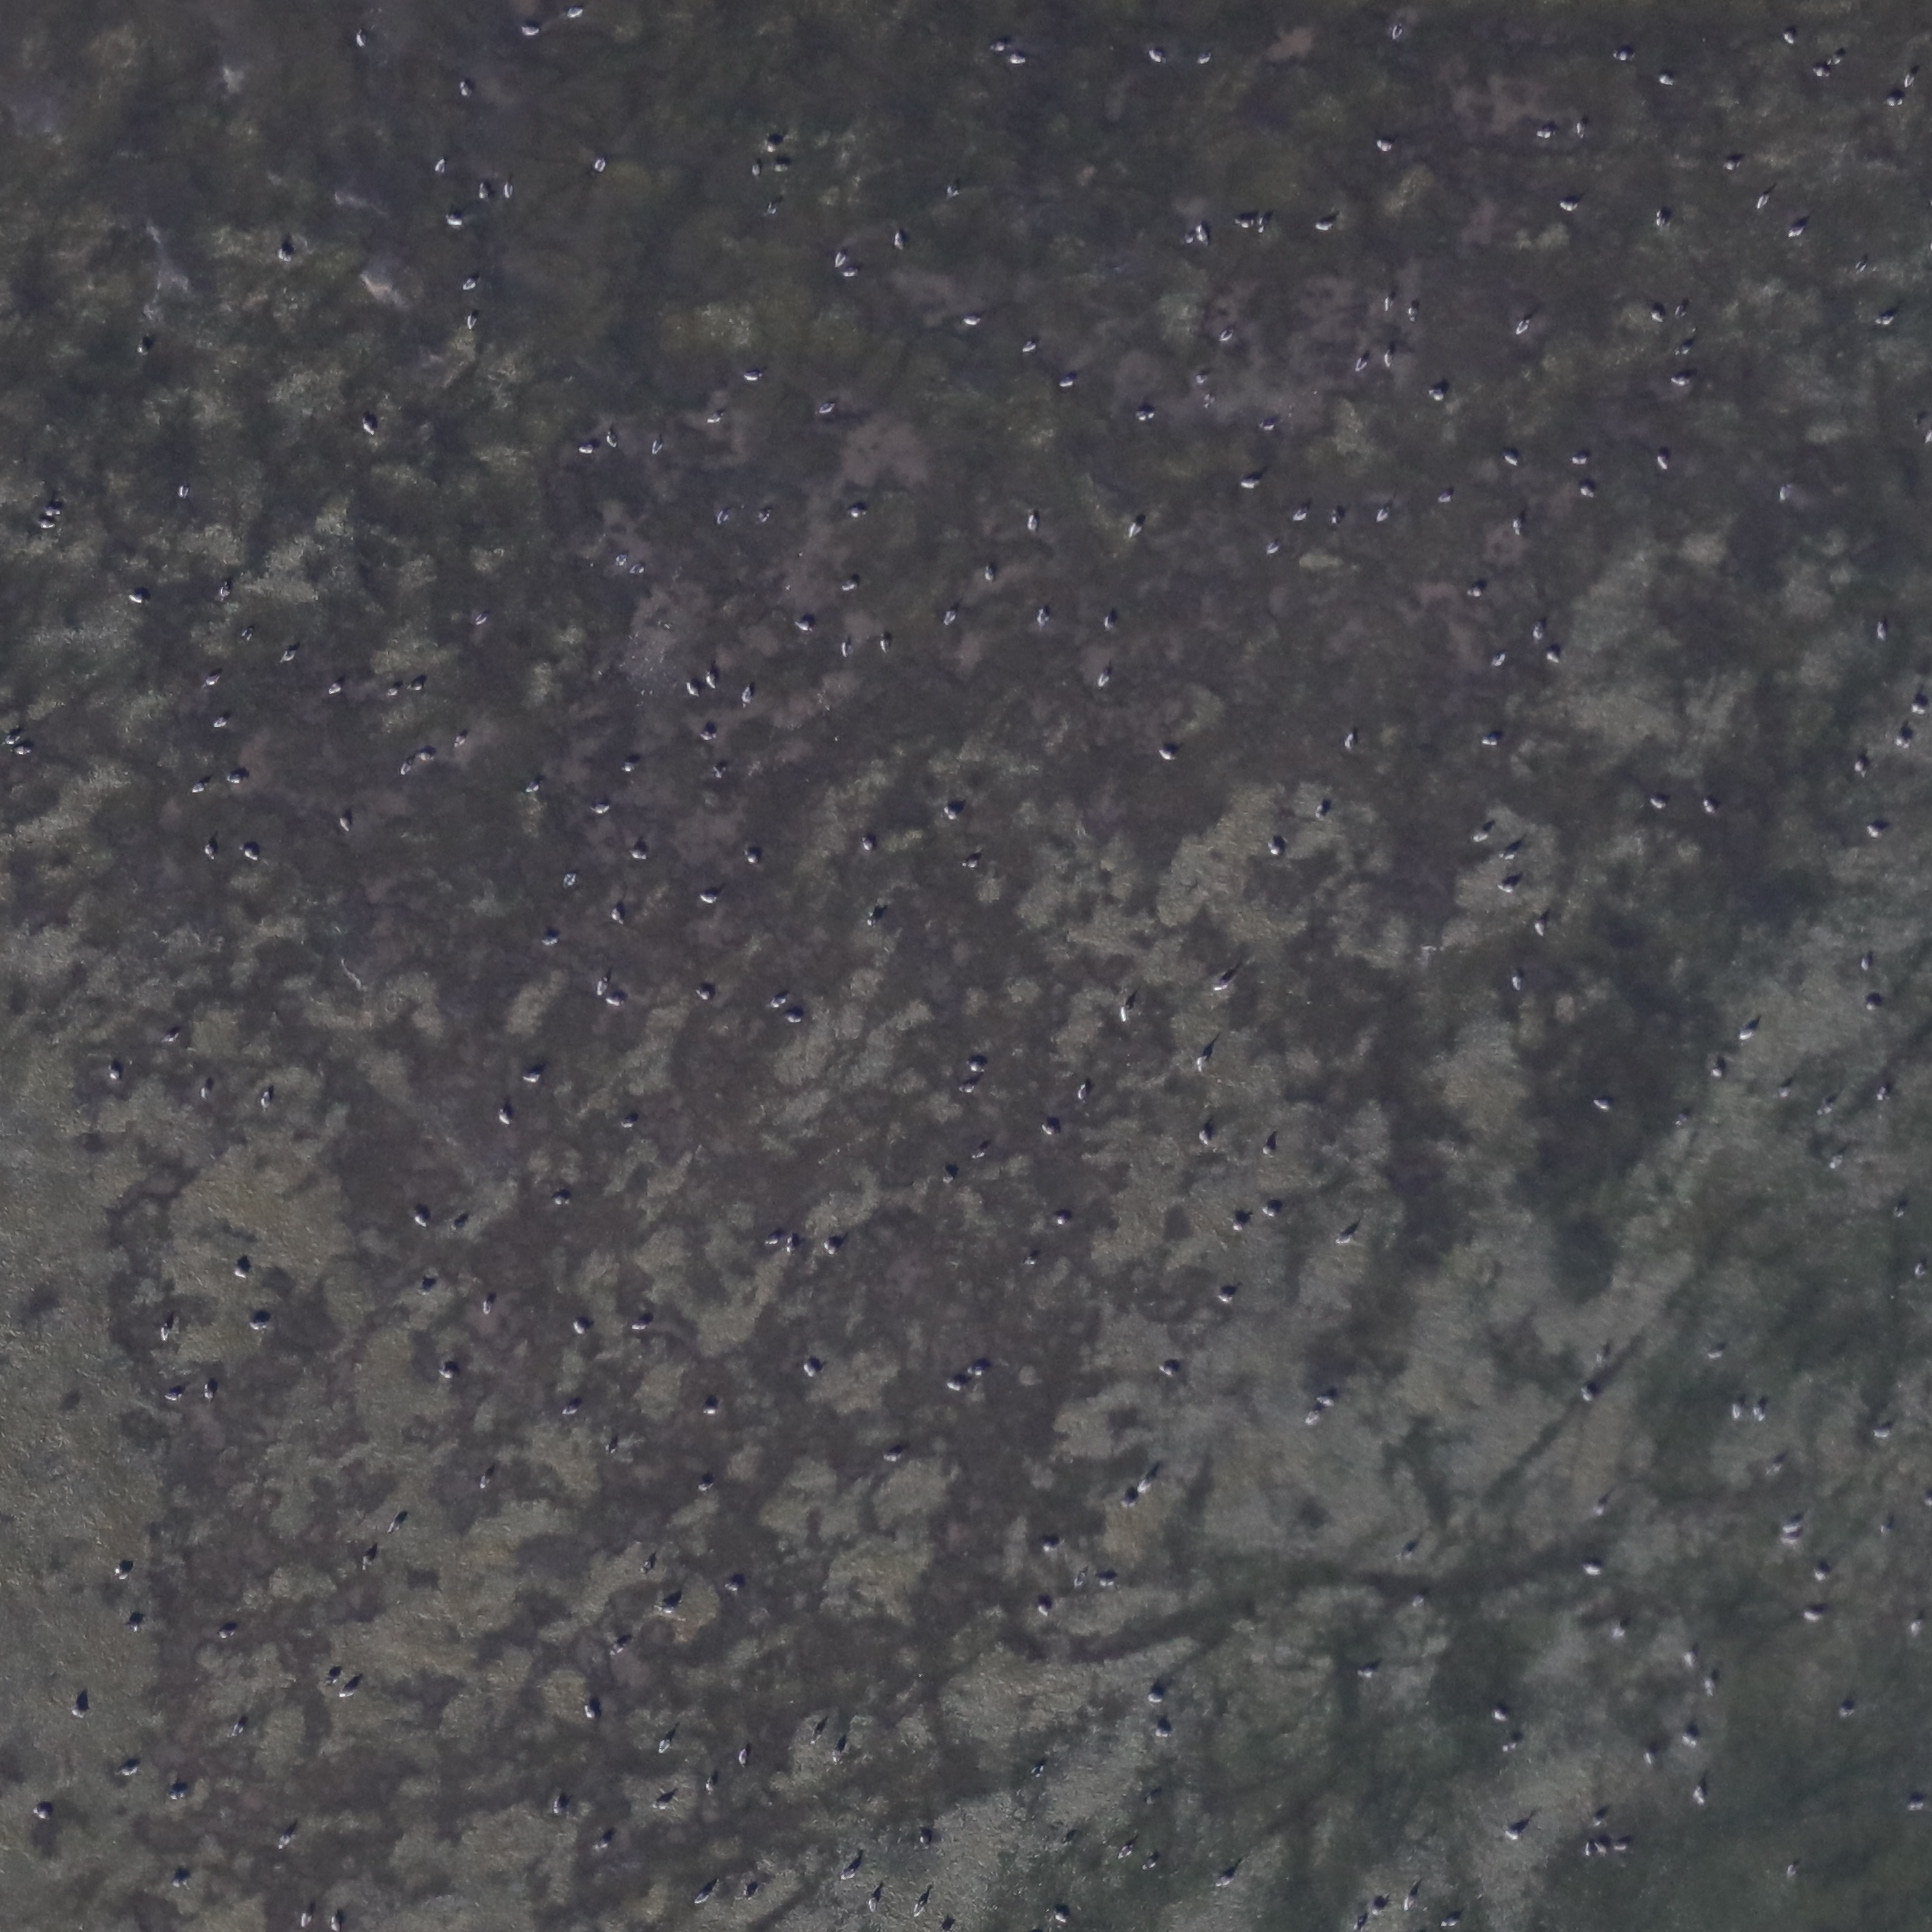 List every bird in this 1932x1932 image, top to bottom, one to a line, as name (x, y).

brant (578, 11)
brant (531, 31)
brant (1401, 32)
brant (362, 36)
brant (1791, 38)
brant (1001, 46)
brant (1619, 55)
brant (1017, 56)
brant (1160, 57)
brant (1840, 58)
brant (1204, 60)
brant (1824, 73)
brant (1910, 82)
brant (1667, 83)
brant (469, 92)
brant (1895, 105)
brant (1585, 132)
brant (1547, 135)
brant (768, 145)
brant (1384, 145)
brant (602, 164)
brant (1733, 164)
brant (440, 168)
brant (786, 168)
brant (756, 170)
brant (509, 188)
brant (953, 190)
brant (484, 193)
brant (1764, 199)
brant (1569, 206)
brant (773, 209)
brant (1662, 216)
brant (454, 221)
brant (1245, 222)
brant (1262, 222)
brant (1325, 224)
brant (1799, 231)
brant (1210, 232)
brant (1190, 237)
brant (897, 240)
brant (285, 255)
brant (842, 258)
brant (1862, 265)
brant (852, 271)
brant (472, 286)
brant (1388, 303)
brant (1417, 311)
brant (1680, 311)
brant (1658, 312)
brant (973, 317)
brant (1883, 318)
brant (469, 321)
brant (1526, 326)
brant (1229, 333)
brant (1685, 346)
brant (1031, 348)
brant (141, 351)
brant (1391, 359)
brant (1359, 364)
brant (754, 373)
brant (1203, 377)
brant (1682, 379)
brant (1064, 384)
brant (1440, 396)
brant (1211, 398)
brant (828, 412)
brant (1919, 417)
brant (1147, 419)
brant (718, 420)
brant (1269, 422)
brant (368, 430)
brant (1931, 435)
brant (616, 438)
brant (663, 446)
brant (587, 449)
brant (1513, 460)
brant (1583, 460)
brant (1665, 462)
brant (1248, 482)
brant (182, 491)
brant (1786, 496)
brant (1446, 499)
brant (1584, 499)
brant (56, 508)
brant (860, 510)
brant (761, 514)
brant (1304, 514)
brant (1381, 516)
brant (1030, 517)
brant (1337, 518)
brant (727, 519)
brant (1520, 525)
brant (47, 528)
brant (1134, 531)
brant (1271, 549)
brant (617, 558)
brant (640, 571)
brant (991, 575)
brant (849, 588)
brant (1478, 590)
brant (228, 593)
brant (142, 595)
brant (1045, 615)
brant (476, 619)
brant (947, 619)
brant (802, 628)
brant (1104, 628)
brant (1539, 630)
brant (1881, 631)
brant (245, 633)
brant (885, 645)
brant (846, 648)
brant (1554, 652)
brant (292, 657)
brant (1499, 659)
brant (217, 677)
brant (712, 677)
brant (333, 683)
brant (1102, 684)
brant (695, 686)
brant (424, 688)
brant (396, 689)
brant (748, 691)
brant (1918, 708)
brant (221, 725)
brant (712, 732)
brant (13, 734)
brant (1903, 737)
brant (1489, 739)
brant (460, 740)
brant (1349, 743)
brant (26, 748)
brant (425, 753)
brant (1165, 755)
brant (628, 767)
brant (404, 768)
brant (727, 771)
brant (1865, 773)
brant (234, 775)
brant (535, 785)
brant (196, 786)
brant (1654, 801)
brant (1712, 808)
brant (1320, 811)
brant (607, 813)
brant (953, 813)
brant (343, 825)
brant (1872, 834)
brant (1477, 835)
brant (866, 842)
brant (1275, 847)
brant (250, 852)
brant (211, 853)
brant (639, 853)
brant (1506, 855)
brant (748, 857)
brant (975, 861)
brant (574, 883)
brant (1507, 889)
brant (712, 897)
brant (617, 916)
brant (871, 920)
brant (1540, 929)
brant (554, 941)
brant (1867, 963)
brant (1518, 982)
brant (603, 983)
brant (1223, 984)
brant (1872, 994)
brant (701, 995)
brant (775, 1000)
brant (617, 1004)
brant (1125, 1010)
brant (799, 1016)
brant (1748, 1029)
brant (174, 1036)
brant (977, 1061)
brant (1203, 1069)
brant (1721, 1071)
brant (114, 1075)
brant (529, 1076)
brant (960, 1084)
brant (1082, 1089)
brant (1886, 1089)
brant (1787, 1092)
brant (207, 1094)
brant (269, 1099)
brant (1603, 1107)
brant (1829, 1109)
brant (508, 1115)
brant (1682, 1122)
brant (625, 1124)
brant (1049, 1124)
brant (1208, 1136)
brant (1273, 1154)
brant (986, 1155)
brant (1835, 1164)
brant (948, 1176)
brant (566, 1200)
brant (1901, 1208)
brant (1265, 1215)
brant (423, 1218)
brant (1064, 1223)
brant (1235, 1226)
brant (452, 1227)
brant (1347, 1236)
brant (773, 1242)
brant (793, 1247)
brant (830, 1251)
brant (1029, 1258)
brant (1922, 1269)
brant (239, 1270)
brant (431, 1288)
brant (1228, 1293)
brant (494, 1305)
brant (259, 1322)
brant (642, 1323)
brant (584, 1326)
brant (165, 1336)
brant (1719, 1351)
brant (1603, 1356)
brant (974, 1369)
brant (809, 1370)
brant (1169, 1370)
brant (448, 1377)
brant (954, 1387)
brant (209, 1390)
brant (1585, 1394)
brant (176, 1396)
brant (1331, 1405)
brant (568, 1406)
brant (713, 1406)
brant (1740, 1409)
brant (1768, 1409)
brant (1314, 1418)
brant (1885, 1431)
brant (612, 1447)
brant (893, 1454)
brant (1776, 1469)
brant (485, 1478)
brant (1145, 1483)
brant (704, 1487)
brant (1135, 1498)
brant (1601, 1512)
brant (1798, 1525)
brant (394, 1528)
brant (1883, 1532)
brant (1794, 1541)
brant (1057, 1543)
brant (1405, 1552)
brant (368, 1560)
brant (651, 1569)
brant (123, 1573)
brant (1825, 1574)
brant (1594, 1576)
brant (1114, 1579)
brant (1080, 1581)
brant (735, 1586)
brant (1422, 1600)
brant (1044, 1607)
brant (665, 1609)
brant (1814, 1616)
brant (135, 1623)
brant (1919, 1626)
brant (1617, 1632)
brant (227, 1634)
brant (619, 1648)
brant (1695, 1660)
brant (1367, 1672)
brant (333, 1678)
brant (1706, 1680)
brant (349, 1690)
brant (1153, 1701)
brant (83, 1712)
brant (592, 1712)
brant (1502, 1712)
brant (1848, 1716)
brant (238, 1732)
brant (816, 1734)
brant (1167, 1736)
brant (1694, 1740)
brant (1513, 1744)
brant (665, 1747)
brant (837, 1754)
brant (1648, 1756)
brant (745, 1759)
brant (1042, 1767)
brant (131, 1769)
brant (710, 1788)
brant (178, 1793)
brant (1704, 1794)
brant (1148, 1798)
brant (662, 1804)
brant (557, 1806)
brant (1917, 1806)
brant (45, 1812)
brant (1596, 1818)
brant (287, 1837)
brant (1516, 1837)
brant (602, 1839)
brant (1079, 1839)
brant (927, 1840)
brant (1608, 1846)
brant (1627, 1847)
brant (1587, 1848)
brant (1128, 1852)
brant (1151, 1863)
brant (1790, 1869)
brant (848, 1872)
brant (186, 1881)
brant (1228, 1883)
brant (701, 1896)
brant (751, 1896)
brant (1409, 1901)
brant (919, 1908)
brant (873, 1909)
brant (1379, 1910)
brant (1057, 1912)
brant (1451, 1917)
brant (308, 1921)
brant (1359, 1926)
brant (343, 1928)
brant (951, 1928)